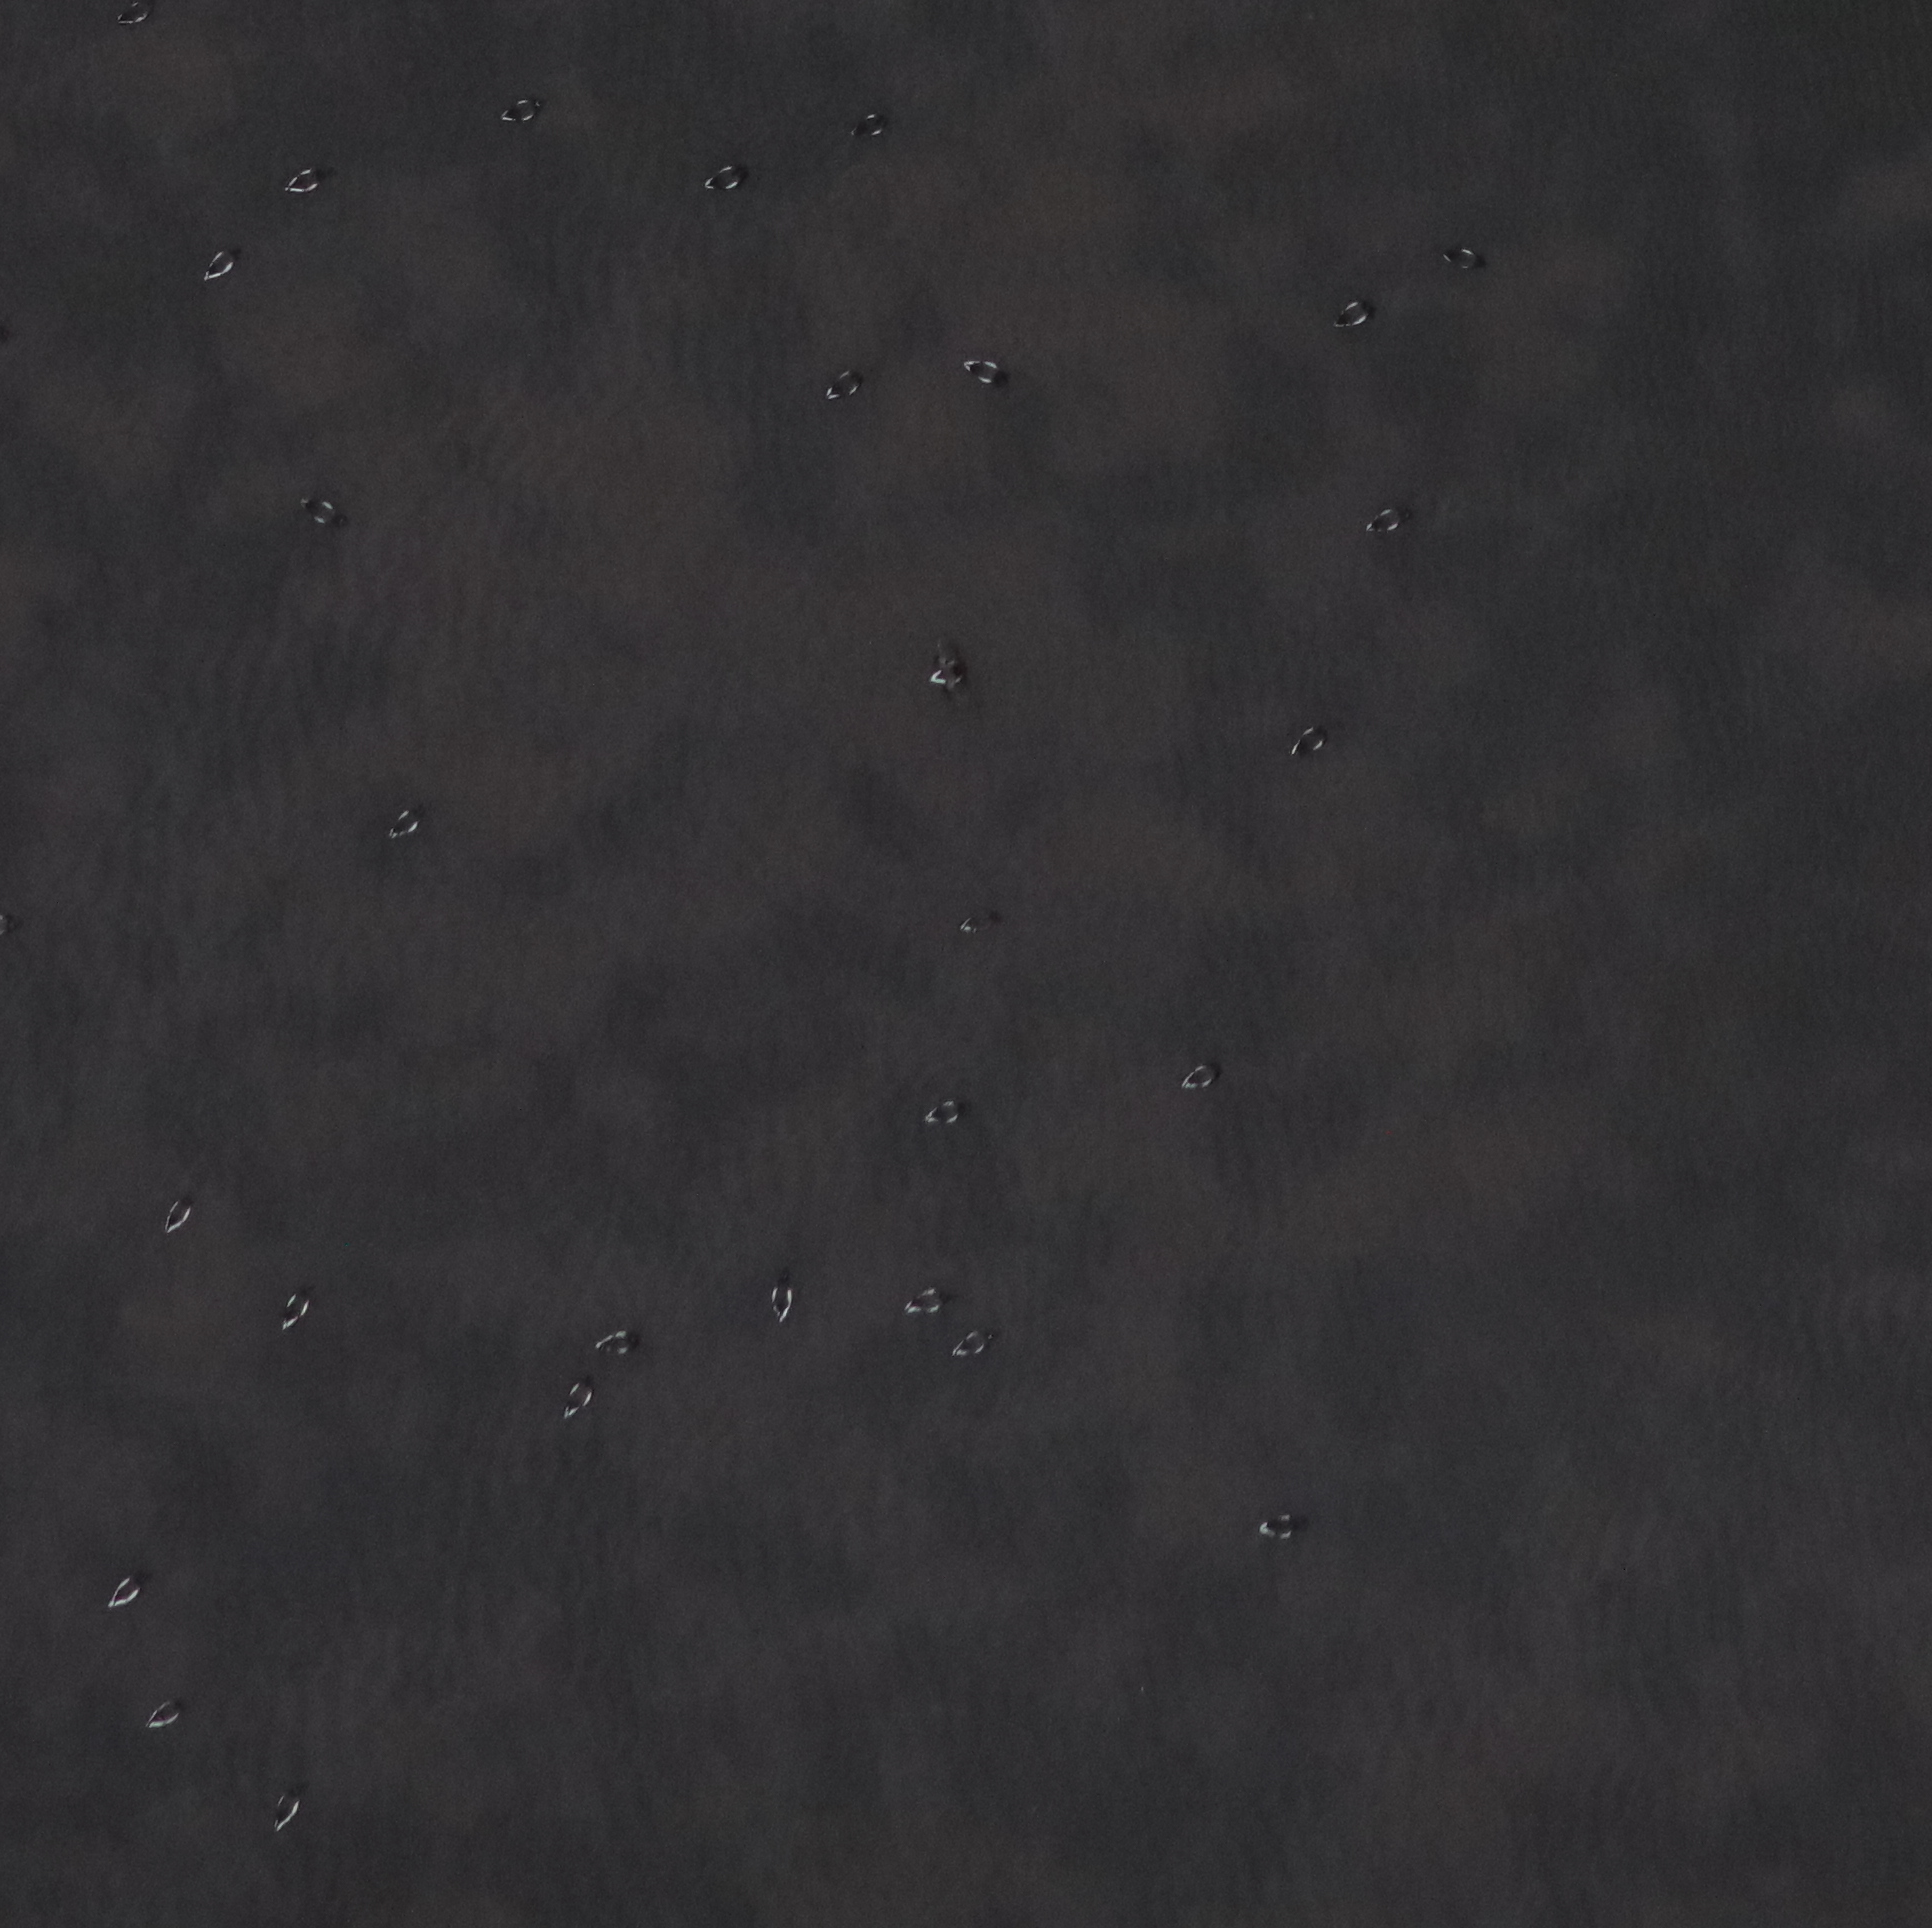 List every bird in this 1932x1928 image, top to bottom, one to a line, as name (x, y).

brant (134, 13)
brant (522, 111)
brant (870, 124)
brant (725, 178)
brant (307, 182)
brant (1461, 257)
brant (221, 265)
brant (1354, 314)
brant (985, 372)
brant (846, 386)
brant (324, 511)
brant (1387, 522)
brant (947, 675)
brant (1311, 741)
brant (403, 824)
brant (979, 917)
brant (1202, 1076)
brant (946, 1114)
brant (177, 1214)
brant (783, 1298)
brant (926, 1301)
brant (297, 1310)
brant (619, 1342)
brant (974, 1342)
brant (579, 1398)
brant (1278, 1528)
brant (128, 1591)
brant (166, 1714)
brant (288, 1808)